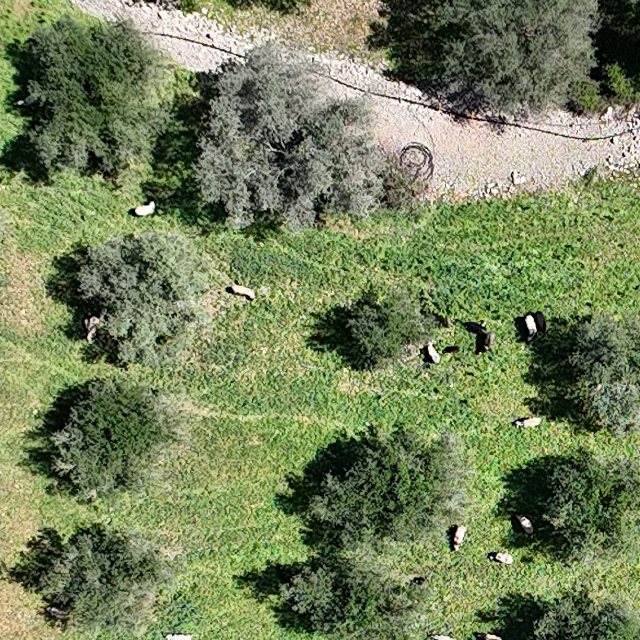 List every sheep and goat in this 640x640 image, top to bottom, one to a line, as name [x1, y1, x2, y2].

sheep [135, 201, 156, 216]
sheep [231, 283, 256, 300]
sheep [533, 311, 548, 336]
sheep [525, 315, 537, 342]
sheep [85, 316, 98, 342]
sheep [465, 321, 487, 333]
sheep [484, 331, 495, 351]
sheep [427, 341, 441, 364]
sheep [444, 346, 459, 352]
sheep [516, 418, 542, 428]
sheep [519, 515, 534, 535]
sheep [454, 524, 467, 552]
sheep [488, 552, 514, 565]
sheep [47, 606, 71, 620]
sheep [164, 633, 192, 639]
sheep [429, 634, 457, 639]
sheep [484, 634, 504, 639]